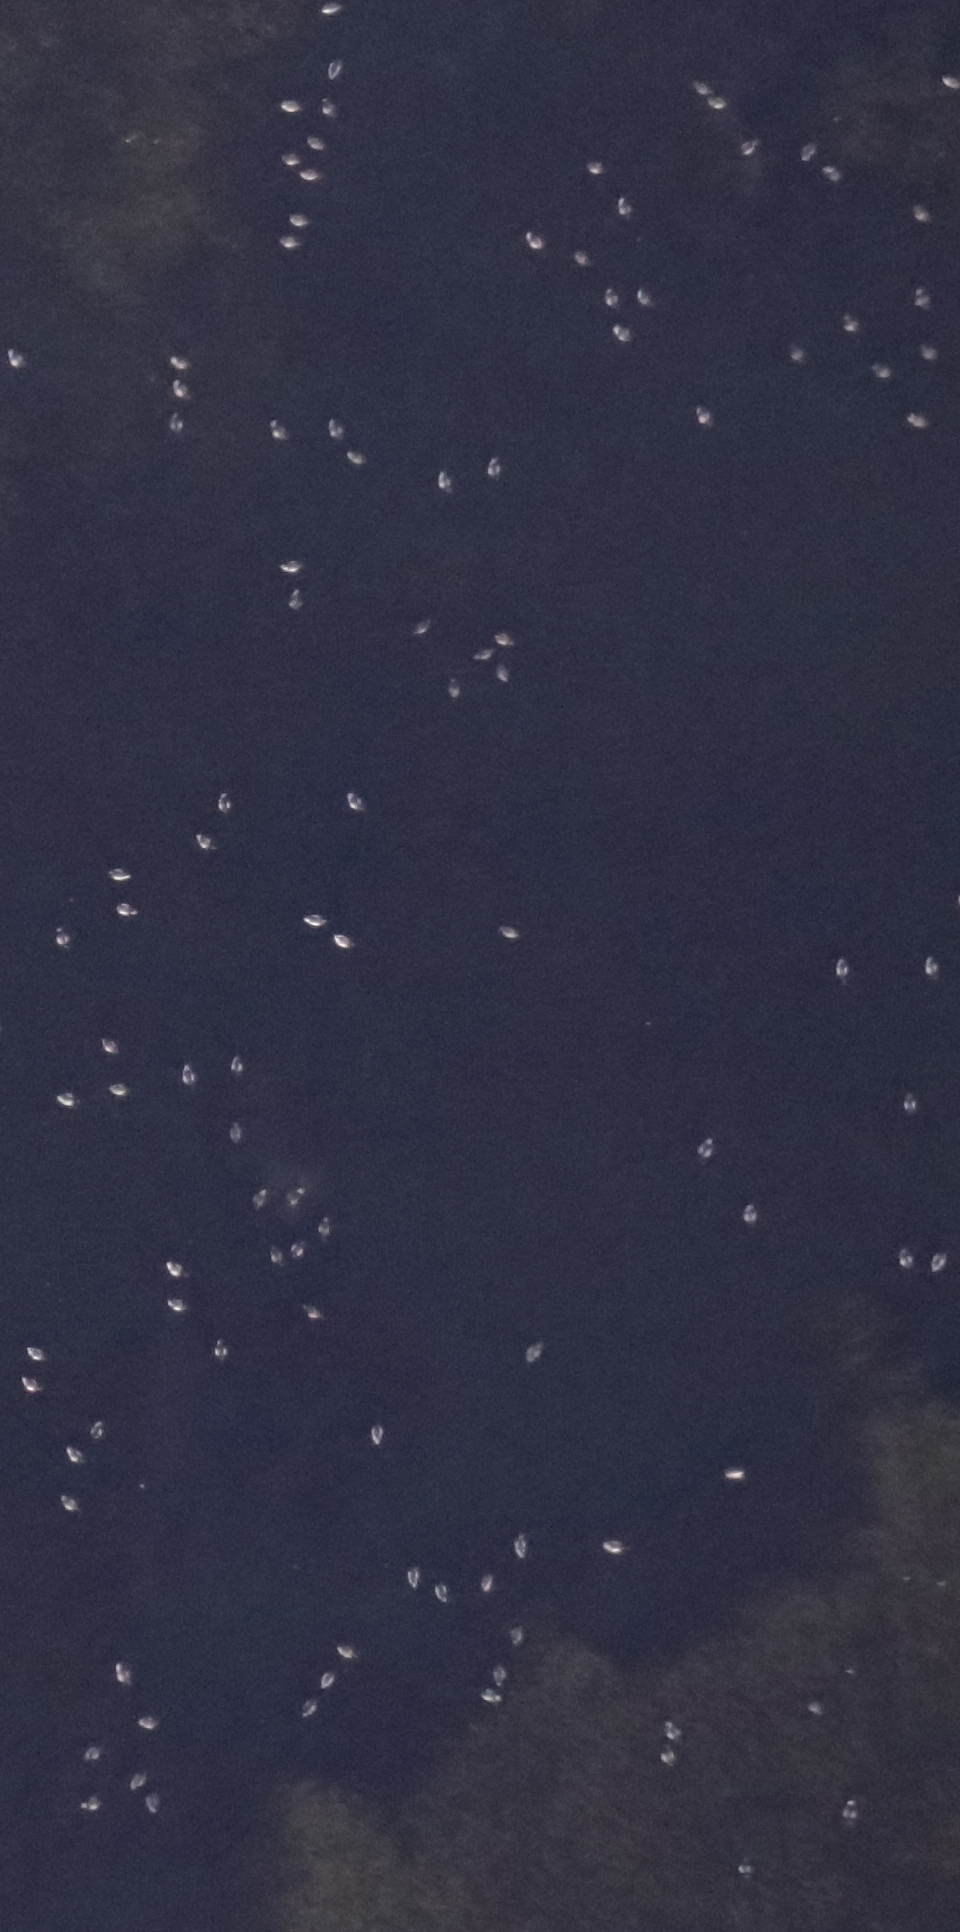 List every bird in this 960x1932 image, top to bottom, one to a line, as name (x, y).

brant (328, 10)
brant (325, 22)
brant (335, 69)
brant (702, 80)
brant (949, 81)
brant (292, 102)
brant (721, 106)
brant (332, 108)
brant (320, 139)
brant (759, 147)
brant (295, 154)
brant (805, 157)
brant (596, 161)
brant (314, 164)
brant (827, 182)
brant (626, 209)
brant (923, 211)
brant (300, 221)
brant (289, 244)
brant (538, 246)
brant (583, 247)
brant (656, 297)
brant (925, 298)
brant (613, 300)
brant (611, 328)
brant (851, 328)
brant (924, 349)
brant (794, 353)
brant (14, 355)
brant (181, 364)
brant (882, 377)
brant (178, 393)
brant (706, 416)
brant (174, 421)
brant (337, 432)
brant (285, 434)
brant (922, 434)
brant (351, 454)
brant (448, 476)
brant (503, 476)
brant (292, 563)
brant (289, 589)
brant (419, 627)
brant (508, 640)
brant (486, 655)
brant (507, 670)
brant (455, 681)
brant (224, 801)
brant (356, 803)
brant (202, 849)
brant (122, 874)
brant (124, 910)
brant (314, 914)
brant (512, 933)
brant (66, 935)
brant (349, 942)
brant (838, 968)
brant (932, 970)
brant (2, 1030)
brant (119, 1045)
brant (248, 1072)
brant (196, 1075)
brant (128, 1085)
brant (916, 1102)
brant (69, 1105)
brant (236, 1136)
brant (708, 1144)
brant (298, 1195)
brant (260, 1198)
brant (756, 1220)
brant (325, 1232)
brant (300, 1253)
brant (899, 1257)
brant (176, 1260)
brant (940, 1263)
brant (277, 1266)
brant (180, 1296)
brant (307, 1306)
brant (540, 1344)
brant (35, 1348)
brant (227, 1348)
brant (33, 1383)
brant (97, 1420)
brant (381, 1428)
brant (78, 1455)
brant (734, 1473)
brant (72, 1508)
brant (619, 1549)
brant (514, 1551)
brant (417, 1573)
brant (493, 1588)
brant (443, 1598)
brant (524, 1635)
brant (351, 1642)
brant (499, 1666)
brant (122, 1673)
brant (330, 1679)
brant (486, 1693)
brant (318, 1708)
brant (825, 1714)
brant (147, 1726)
brant (672, 1726)
brant (99, 1754)
brant (670, 1769)
brant (139, 1782)
brant (85, 1806)
brant (854, 1808)
brant (157, 1811)
brant (742, 1867)